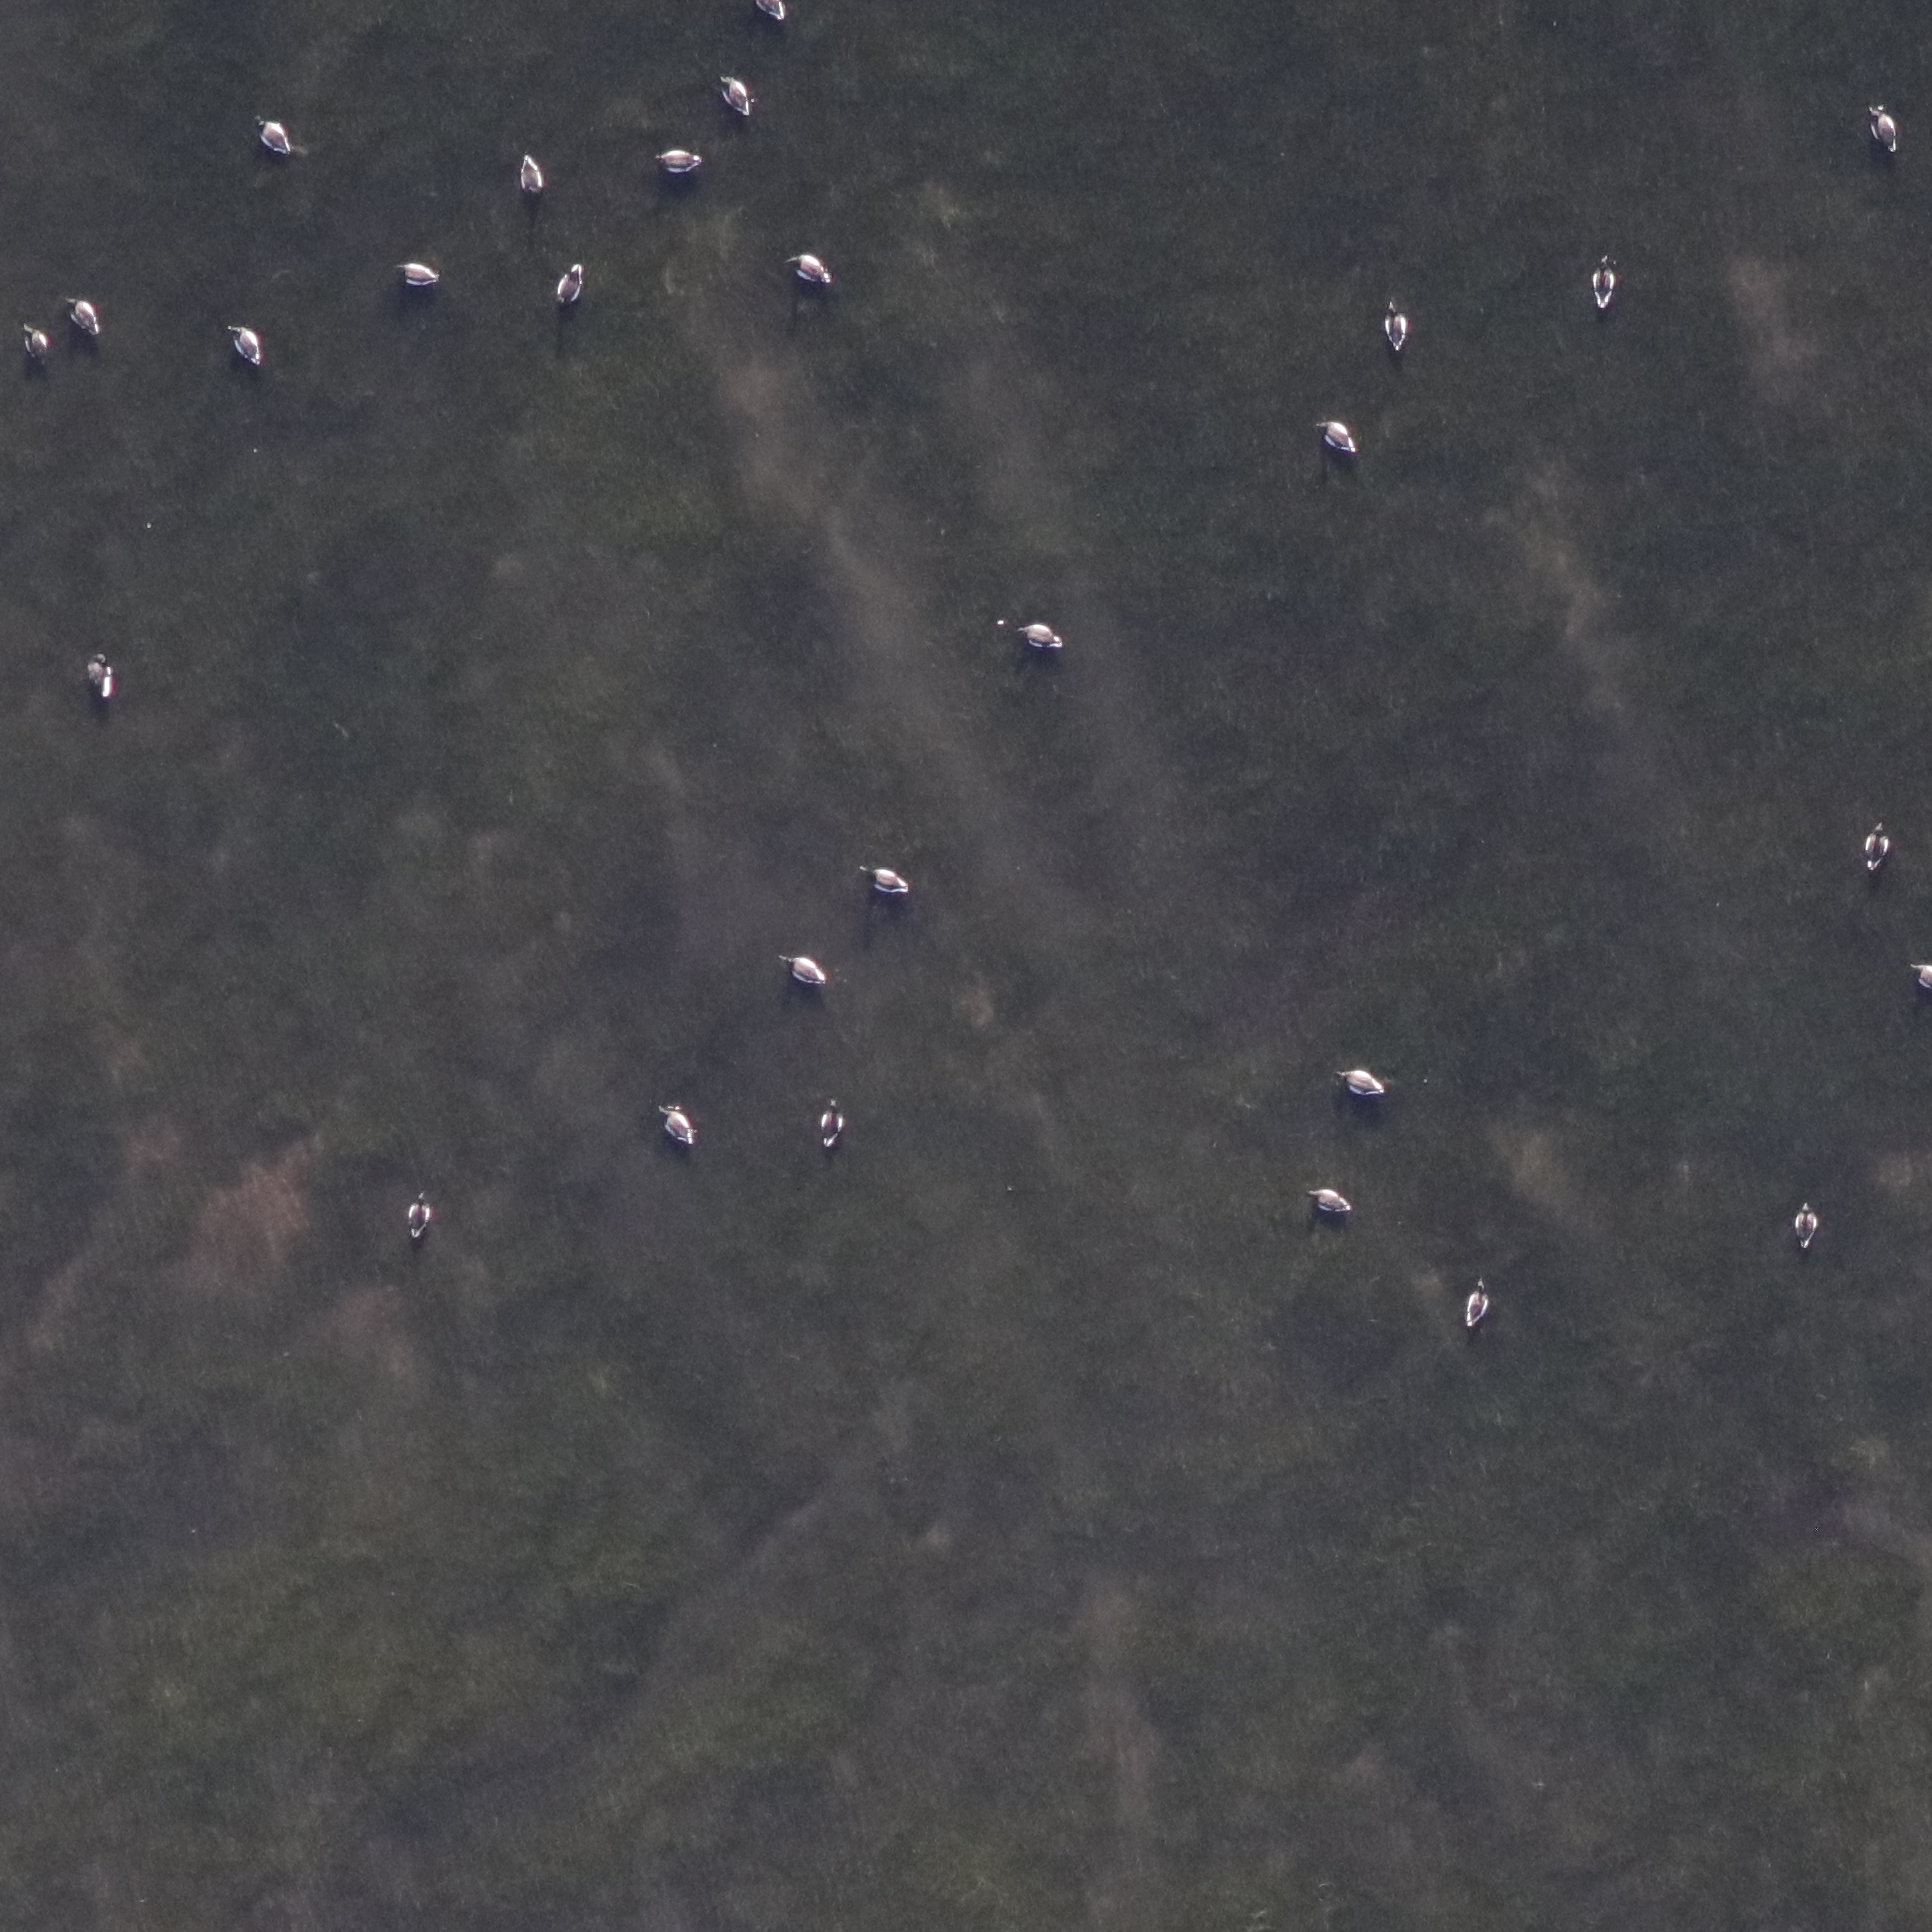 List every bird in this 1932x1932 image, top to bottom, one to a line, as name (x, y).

brant (771, 3)
brant (737, 95)
brant (1885, 129)
brant (274, 137)
brant (679, 161)
brant (532, 177)
brant (811, 269)
brant (420, 275)
brant (1603, 282)
brant (571, 288)
brant (84, 317)
brant (1396, 328)
brant (36, 345)
brant (248, 345)
brant (1338, 436)
brant (1040, 637)
brant (100, 677)
brant (1875, 849)
brant (889, 881)
brant (807, 971)
brant (1361, 1082)
brant (679, 1124)
brant (831, 1125)
brant (1329, 1201)
brant (420, 1216)
brant (1806, 1224)
brant (1478, 1304)